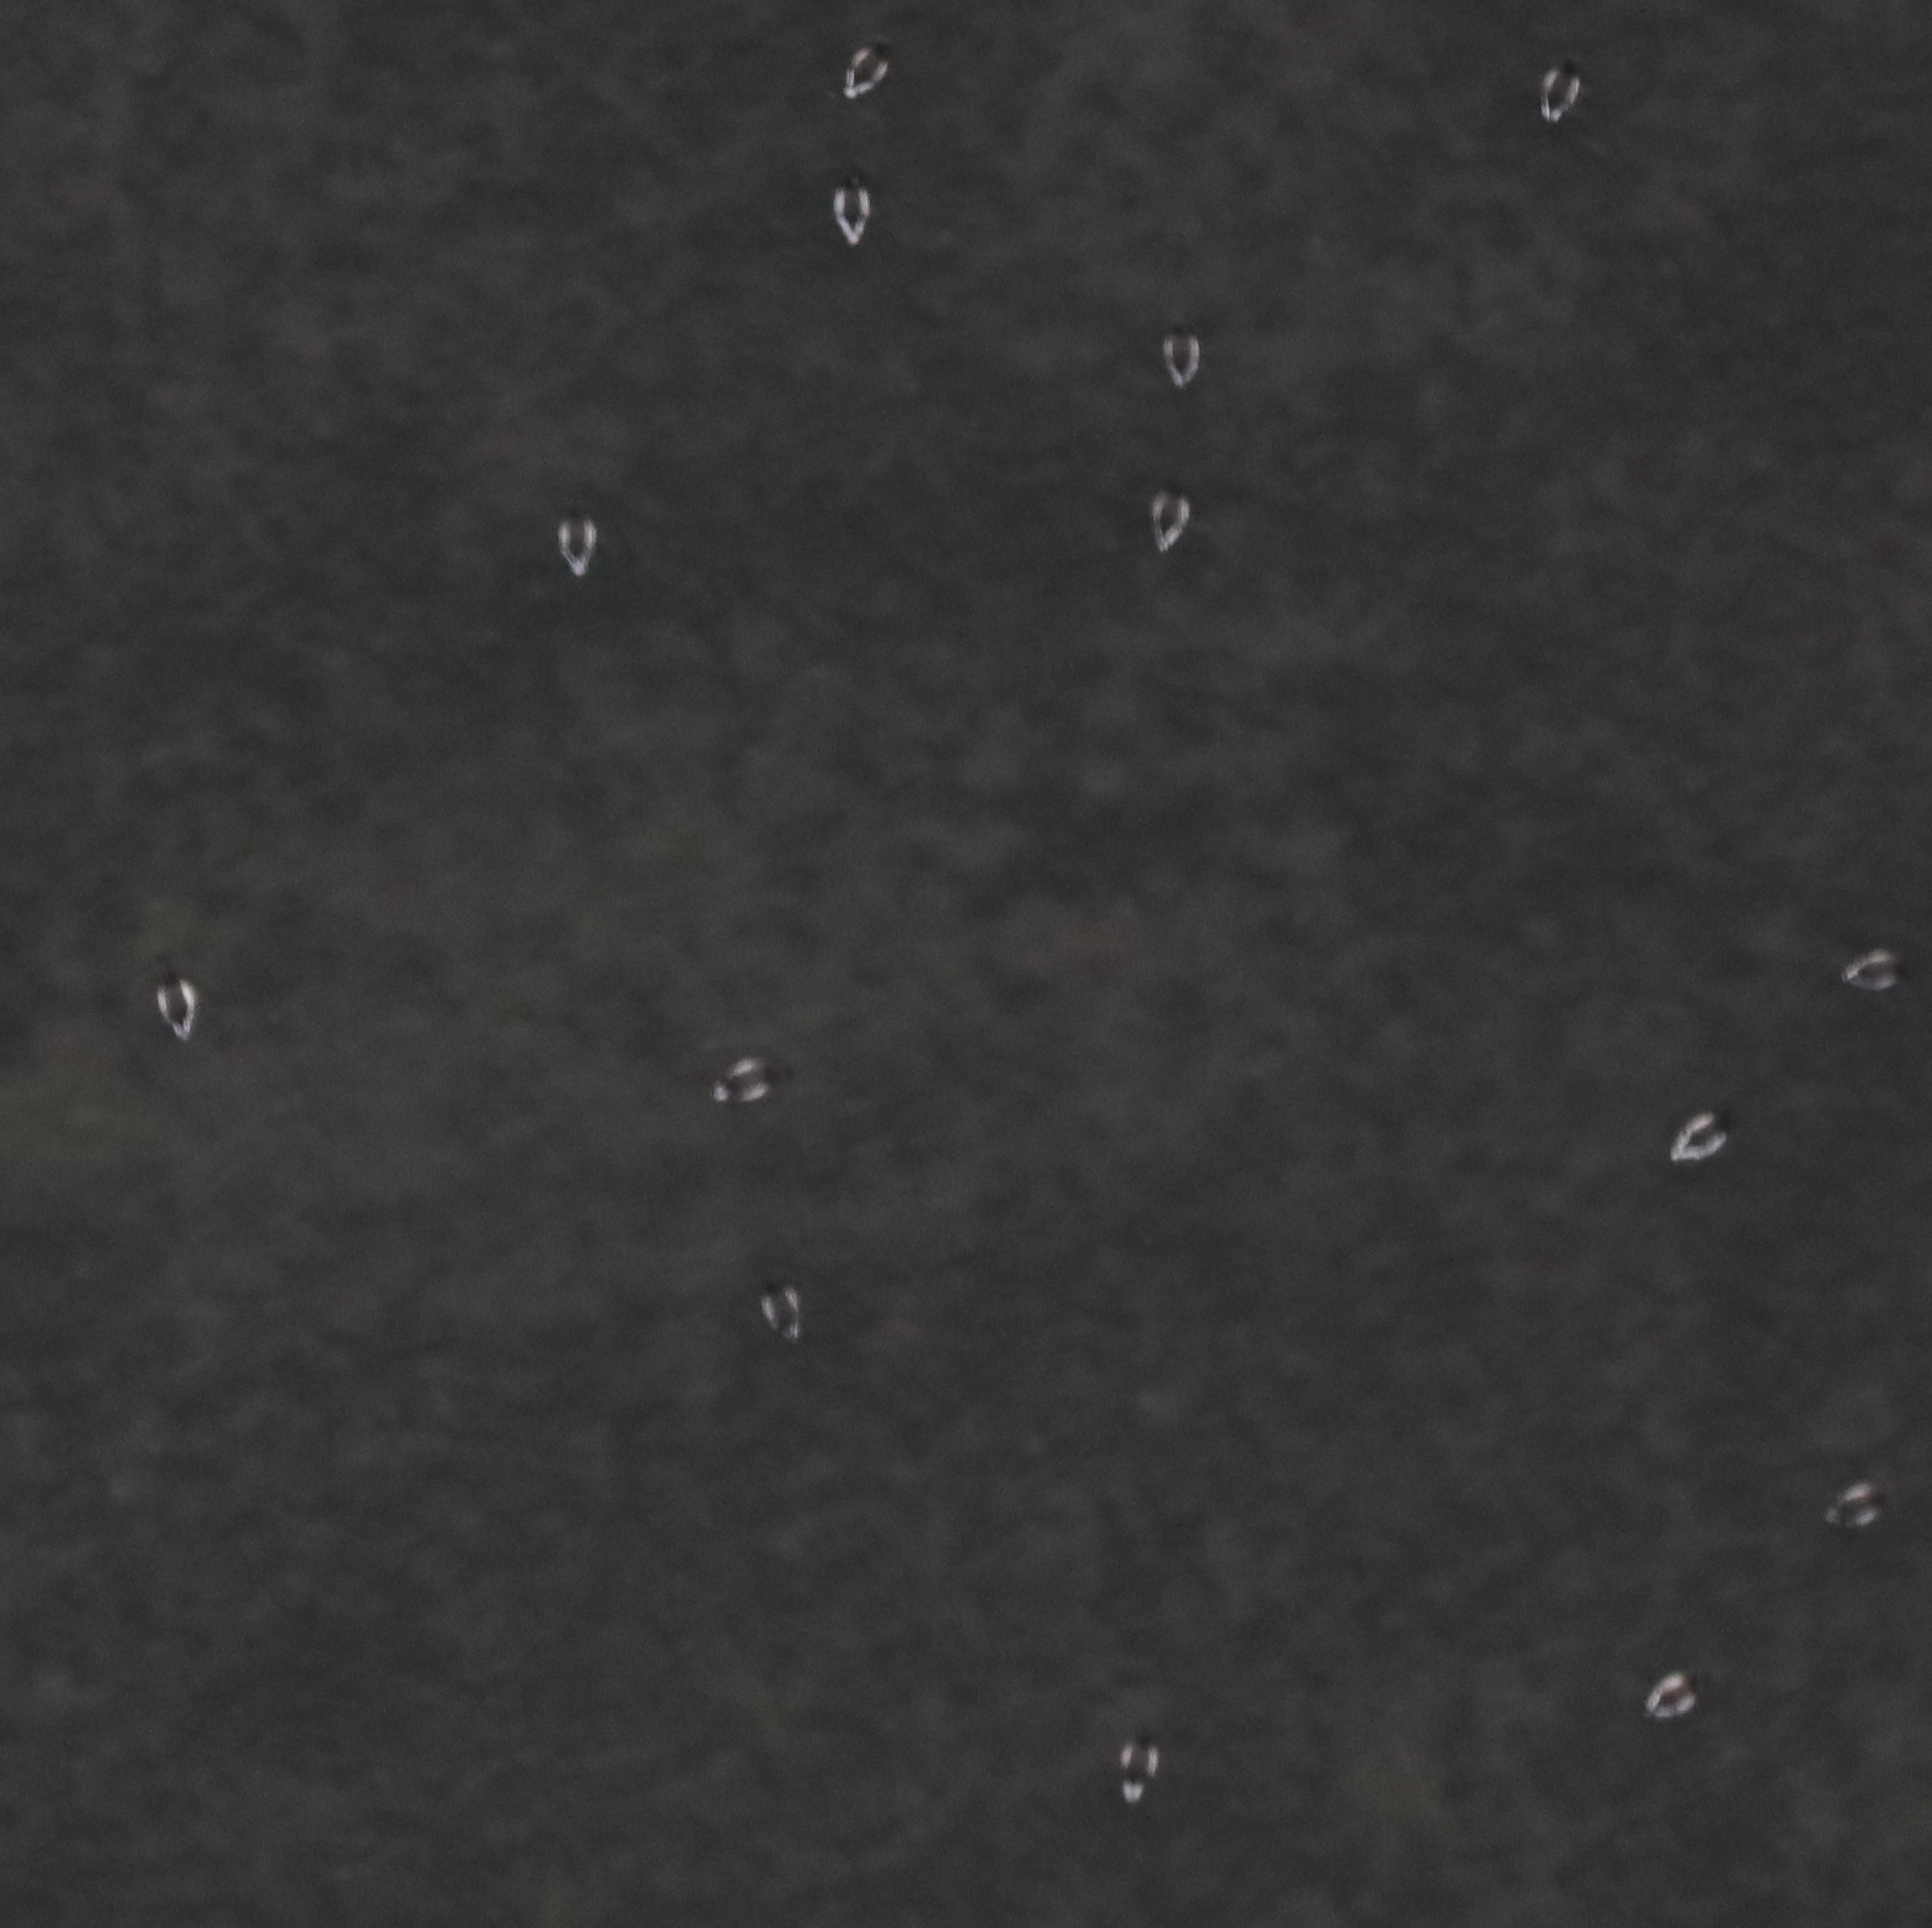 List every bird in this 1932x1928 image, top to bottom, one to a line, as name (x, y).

brant (868, 68)
brant (1561, 89)
brant (851, 204)
brant (1181, 354)
brant (1168, 513)
brant (578, 540)
brant (1877, 971)
brant (173, 1004)
brant (746, 1082)
brant (1705, 1137)
brant (782, 1310)
brant (1859, 1507)
brant (1676, 1696)
brant (1137, 1765)